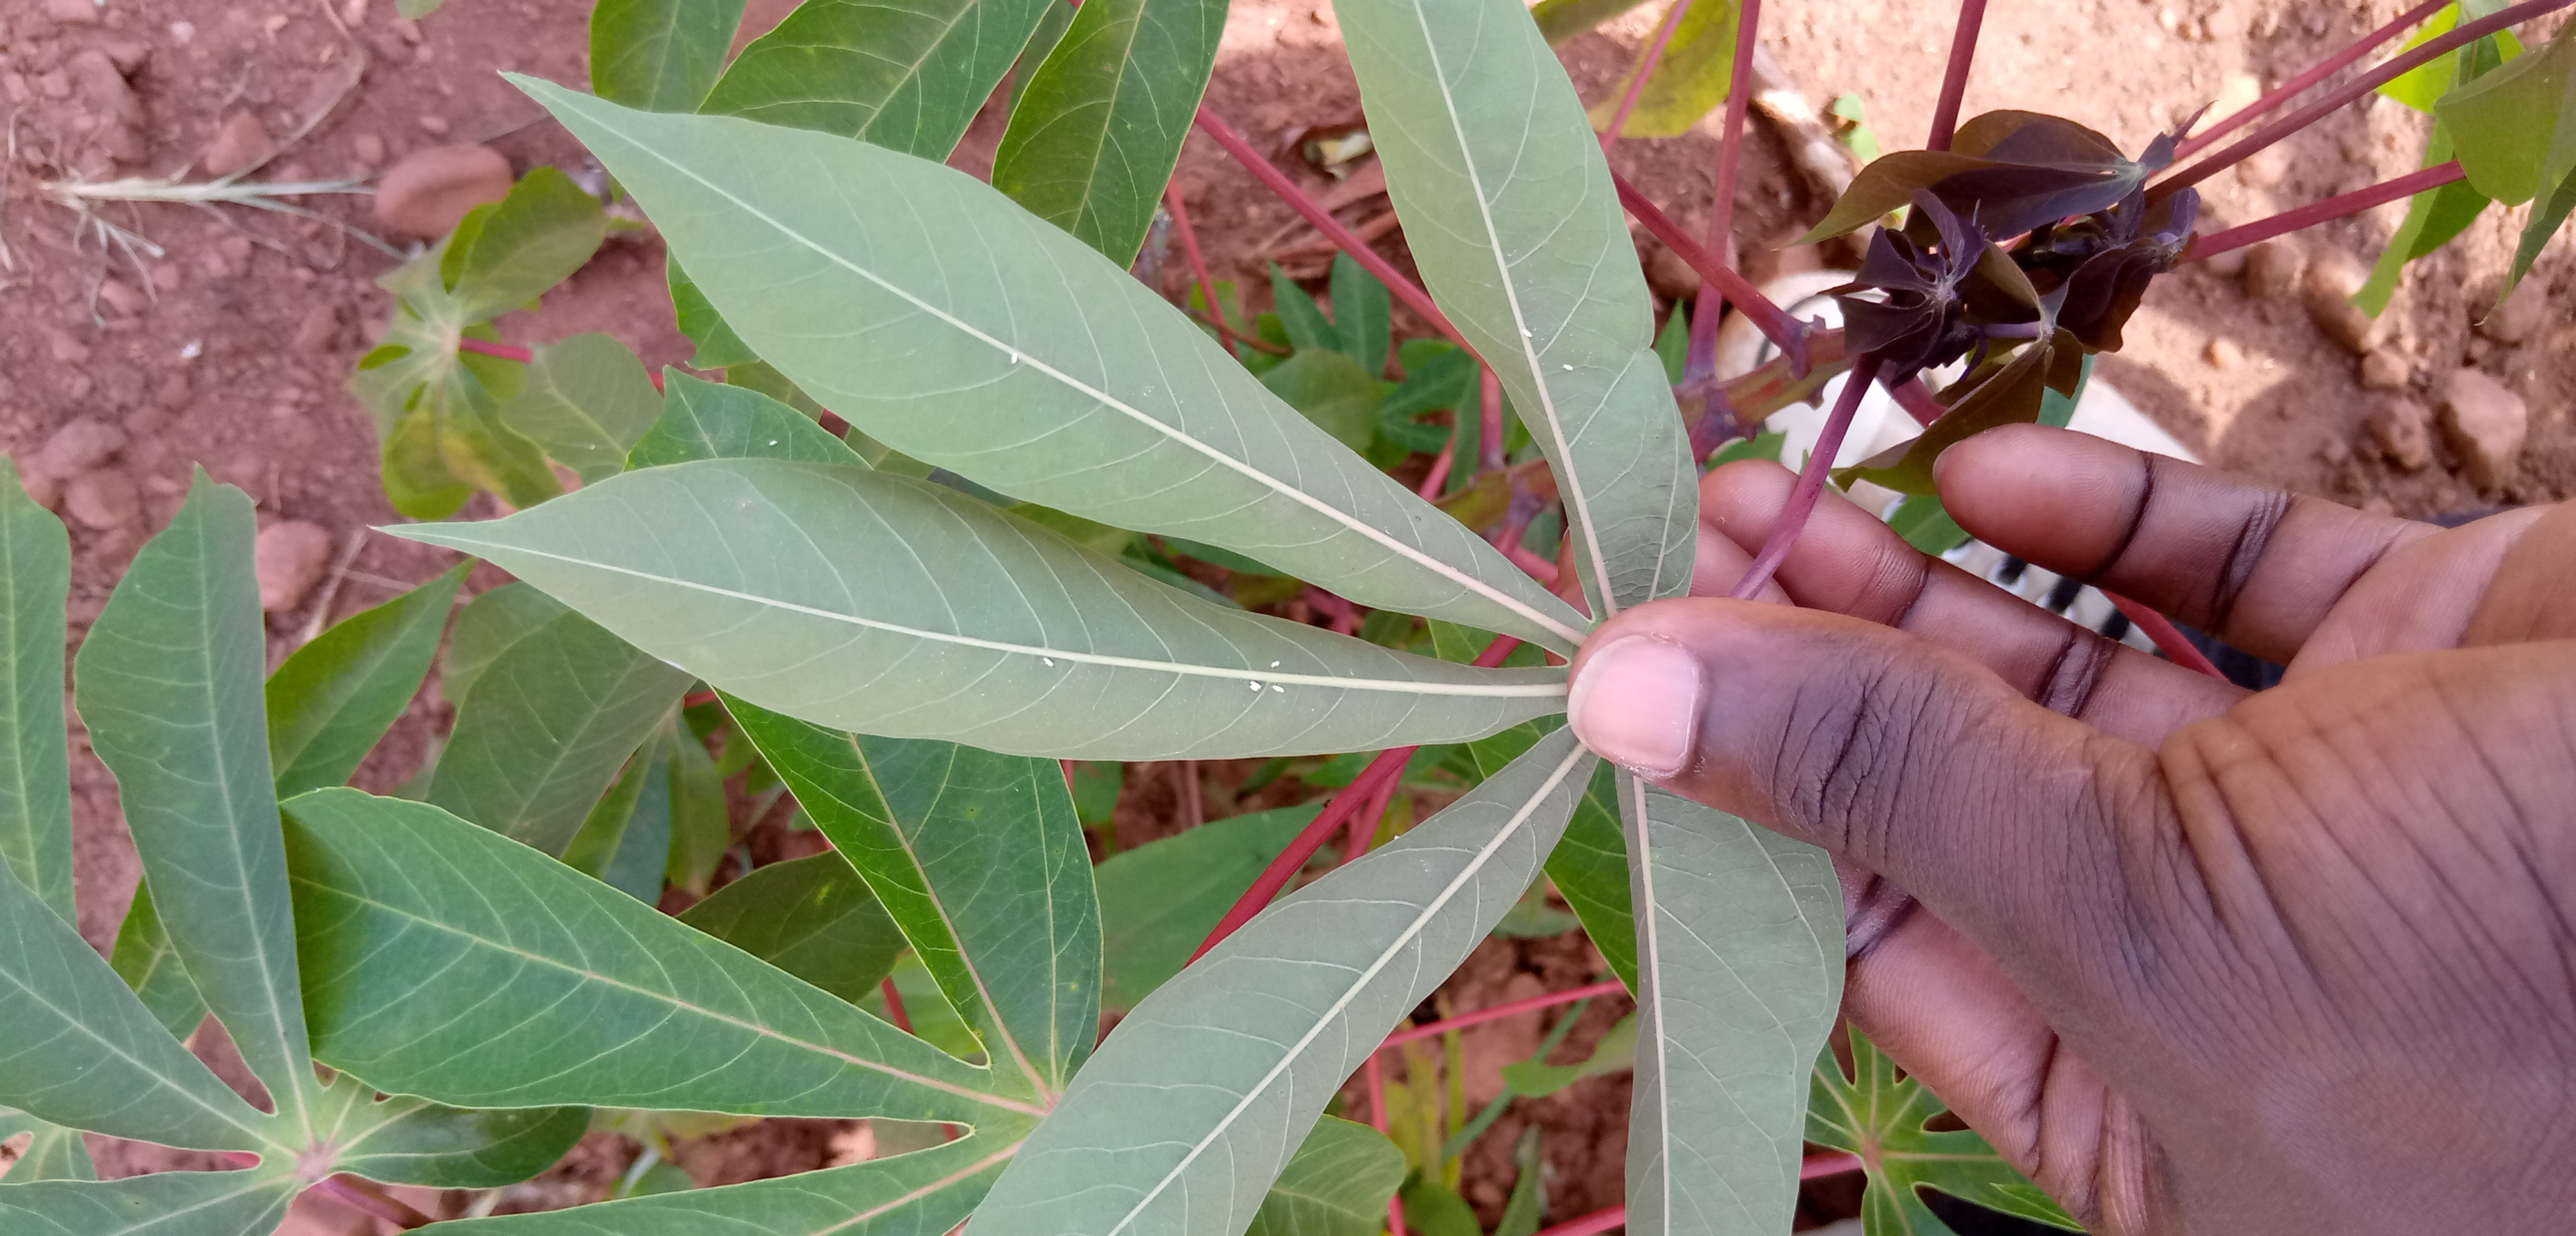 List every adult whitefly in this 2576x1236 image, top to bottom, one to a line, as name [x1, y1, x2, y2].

whitefly [1520, 327, 1533, 339]
whitefly [1010, 350, 1019, 367]
whitefly [1561, 362, 1575, 373]
whitefly [768, 439, 779, 447]
whitefly [1042, 655, 1054, 668]
whitefly [1271, 659, 1282, 669]
whitefly [1250, 680, 1263, 691]
whitefly [1271, 683, 1286, 695]
whitefly [1248, 684, 1258, 693]